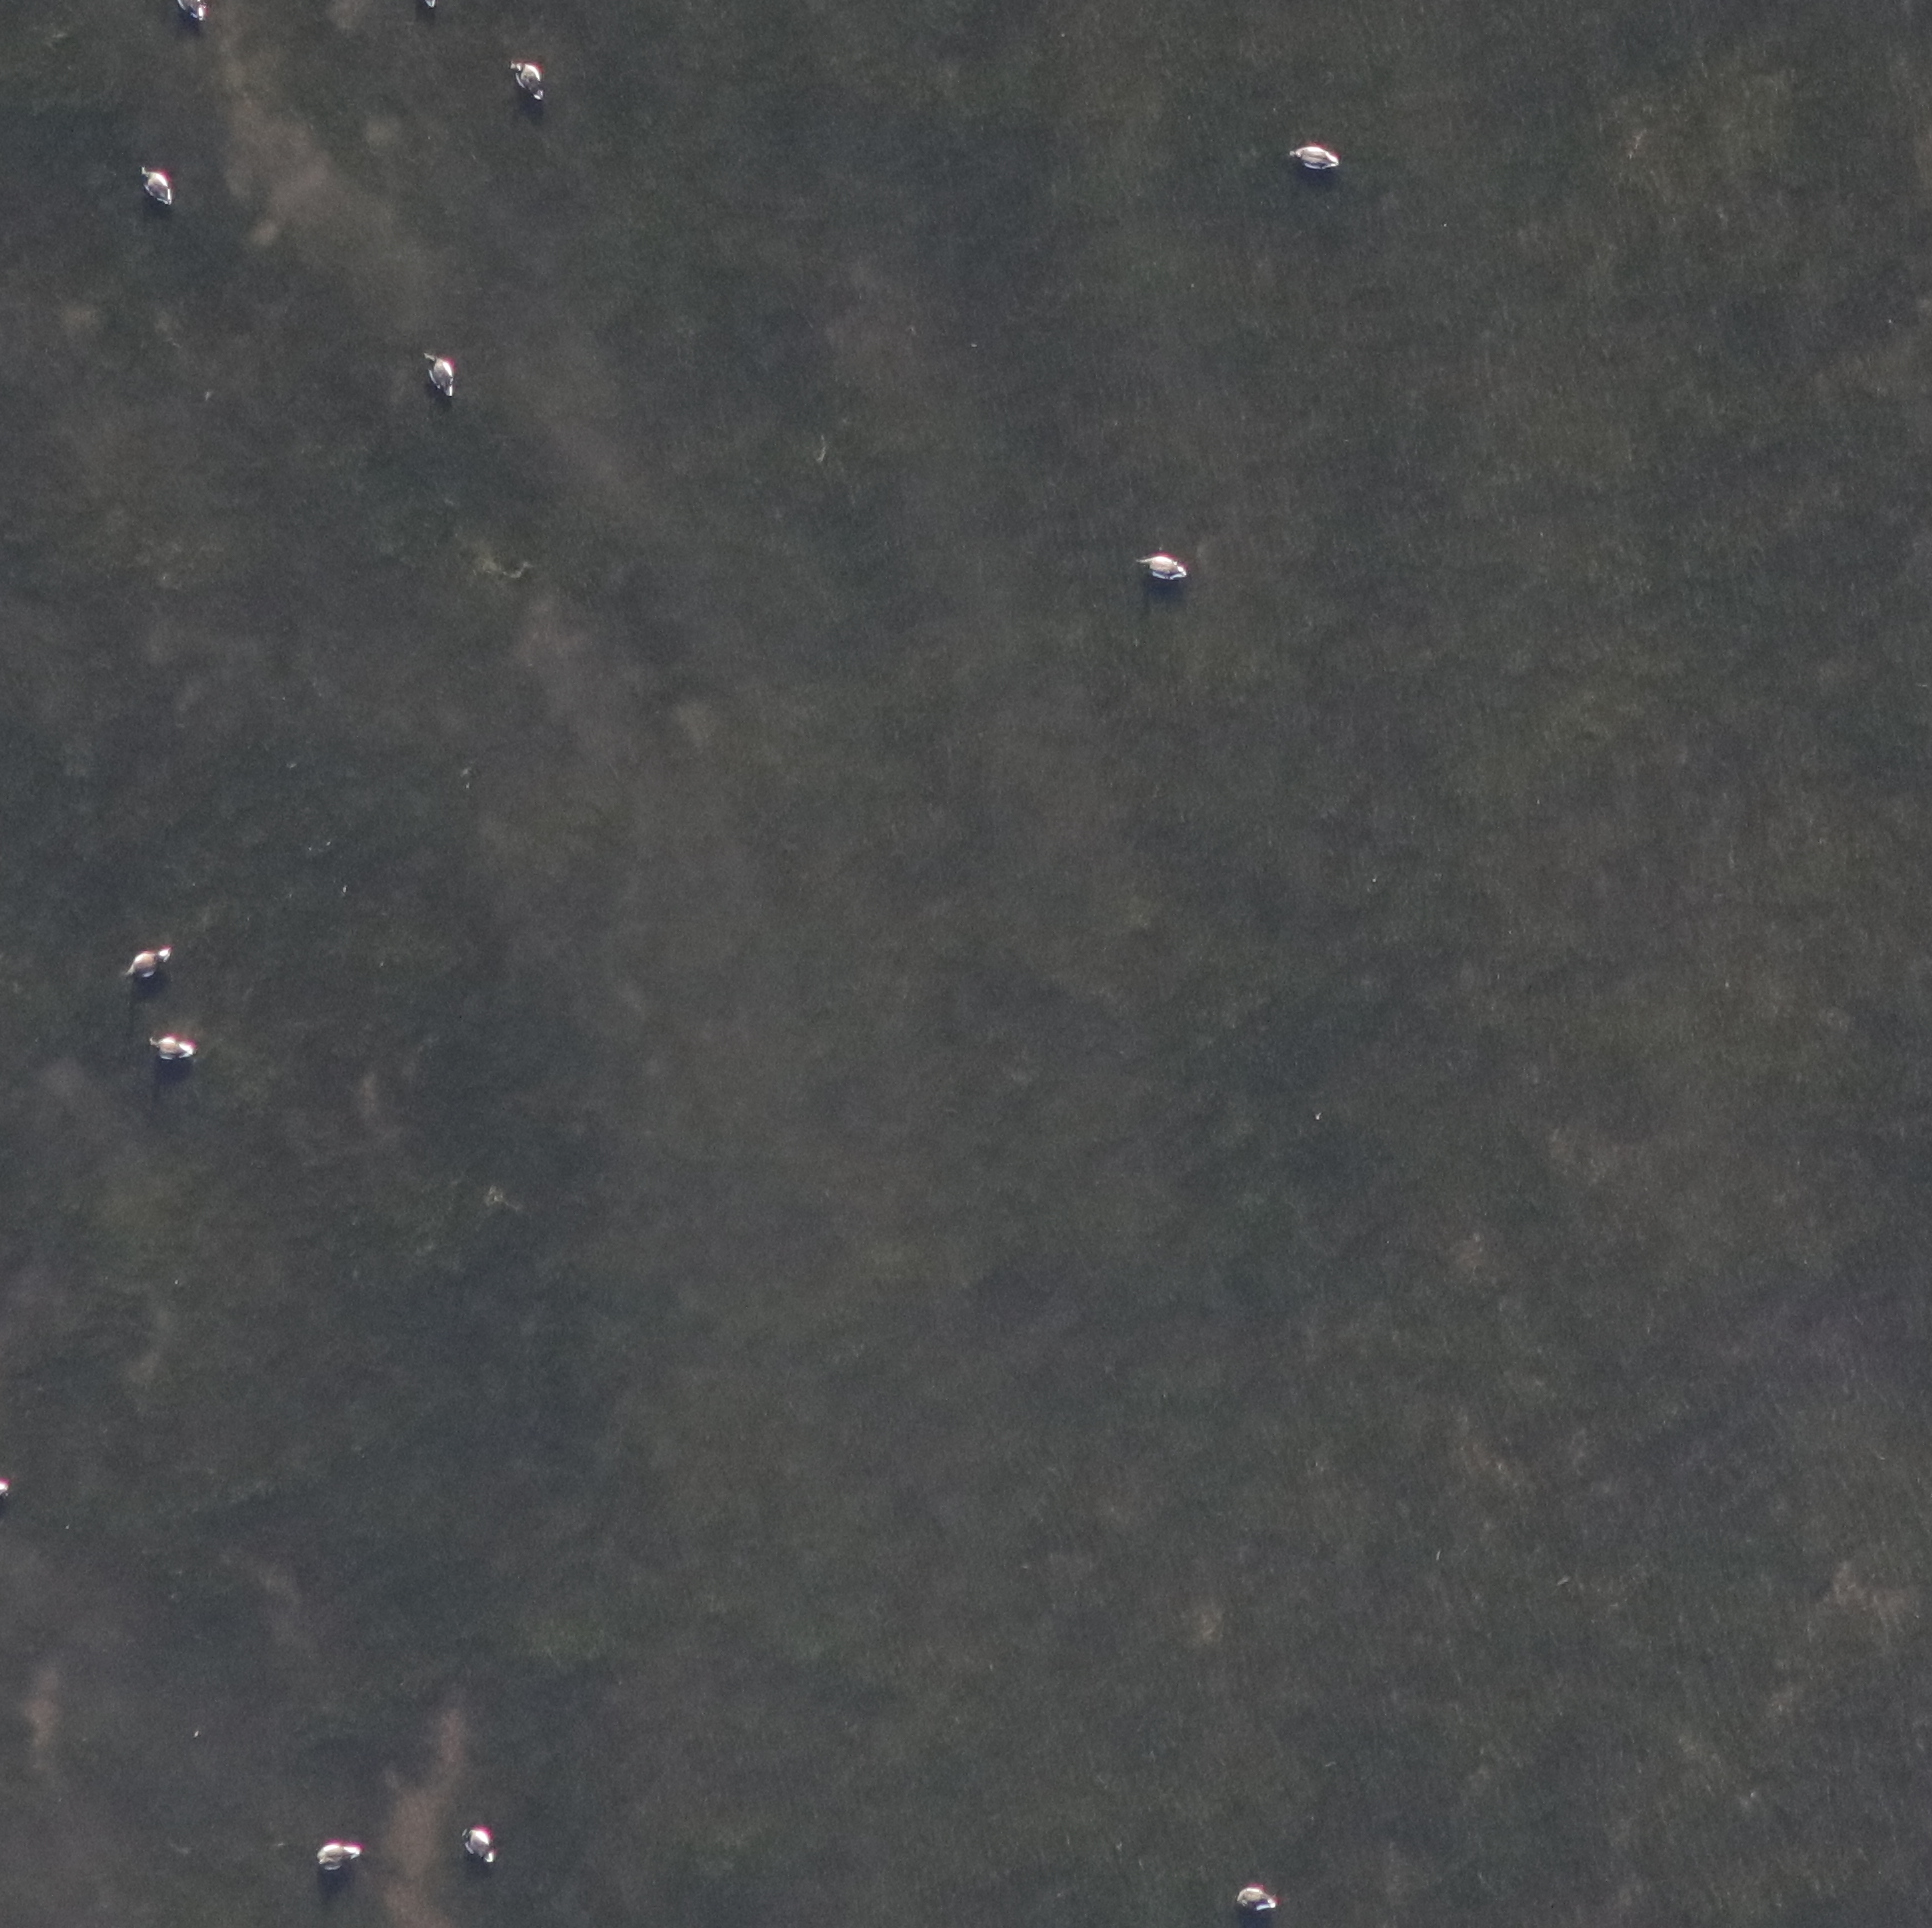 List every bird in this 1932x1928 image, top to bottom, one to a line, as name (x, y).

brant (529, 79)
brant (1315, 158)
brant (157, 184)
brant (441, 374)
brant (1165, 564)
brant (147, 962)
brant (171, 1046)
brant (480, 1843)
brant (340, 1853)
brant (1255, 1896)